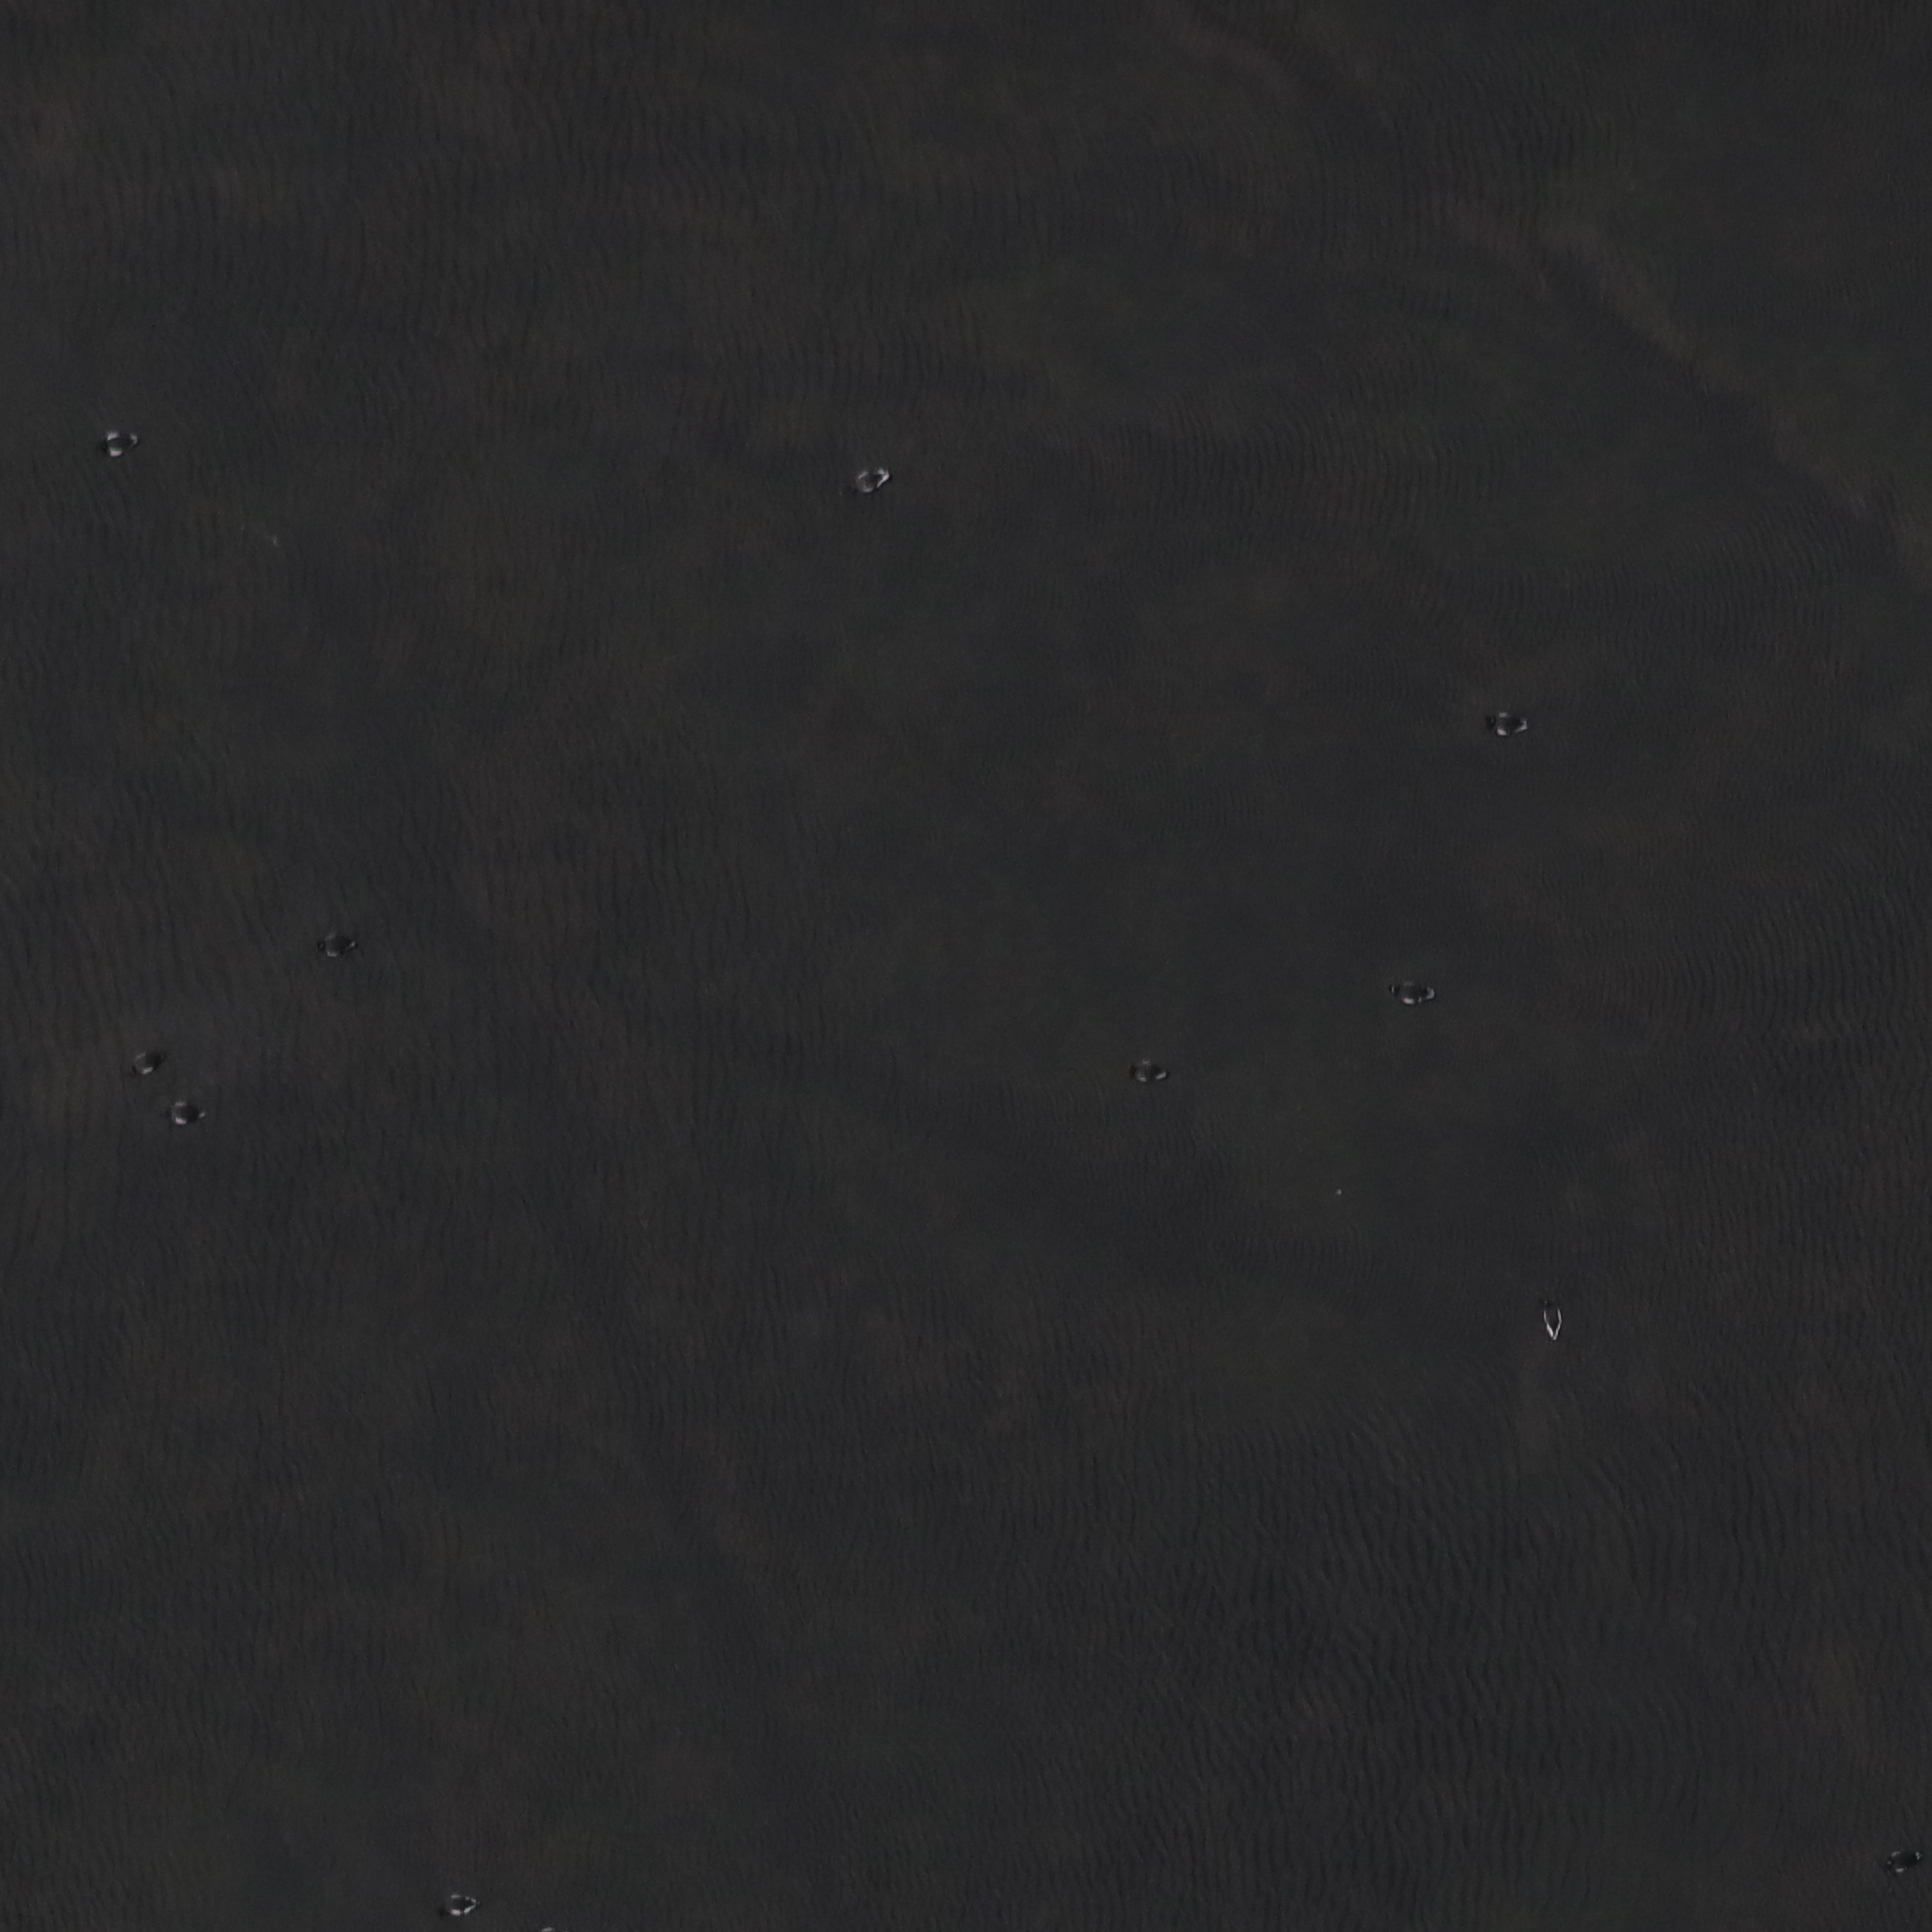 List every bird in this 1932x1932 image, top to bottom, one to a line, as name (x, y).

brant (118, 446)
brant (868, 481)
brant (1508, 724)
brant (331, 944)
brant (1412, 993)
brant (145, 1067)
brant (1150, 1069)
brant (185, 1111)
brant (1554, 1319)
brant (1900, 1860)
brant (456, 1904)